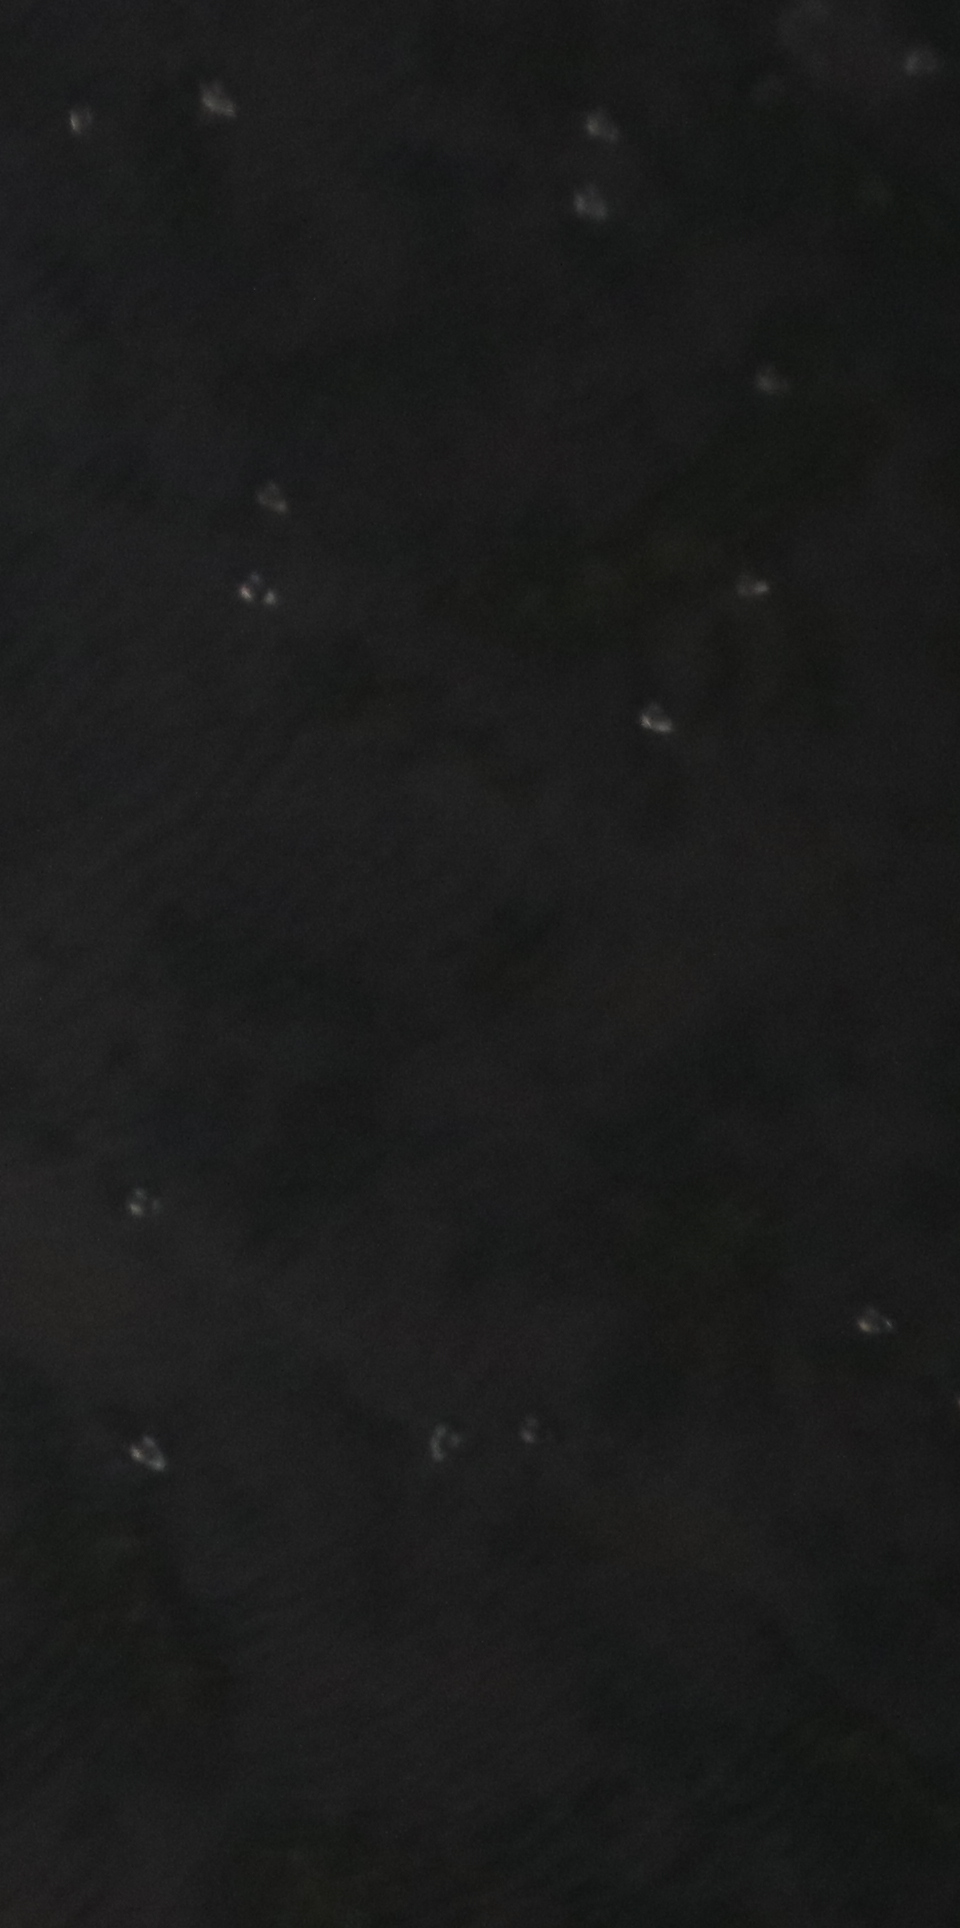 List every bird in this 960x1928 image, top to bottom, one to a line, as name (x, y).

brant (917, 63)
brant (214, 97)
brant (83, 119)
brant (600, 119)
brant (592, 192)
brant (765, 373)
brant (273, 496)
brant (743, 585)
brant (261, 593)
brant (653, 719)
brant (142, 1202)
brant (872, 1316)
brant (535, 1431)
brant (439, 1444)
brant (148, 1451)